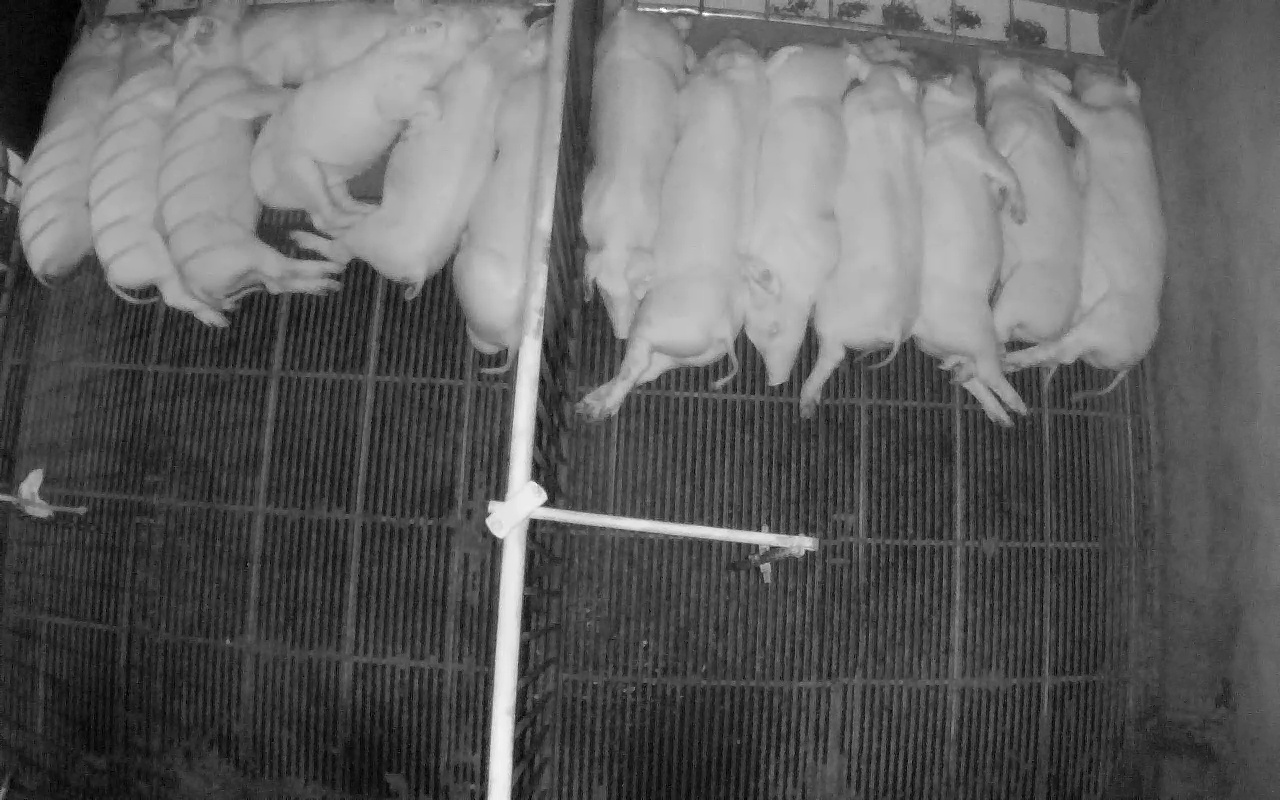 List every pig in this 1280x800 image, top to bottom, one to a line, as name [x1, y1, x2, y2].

pig [193, 0, 399, 88]
pig [249, 1, 502, 236]
pig [579, 8, 687, 342]
pig [289, 11, 549, 299]
pig [451, 12, 573, 378]
pig [90, 13, 236, 330]
pig [156, 15, 346, 309]
pig [17, 18, 140, 291]
pig [567, 32, 804, 426]
pig [738, 35, 918, 387]
pig [936, 48, 1082, 372]
pig [799, 54, 927, 421]
pig [910, 63, 1031, 427]
pig [948, 64, 1170, 399]